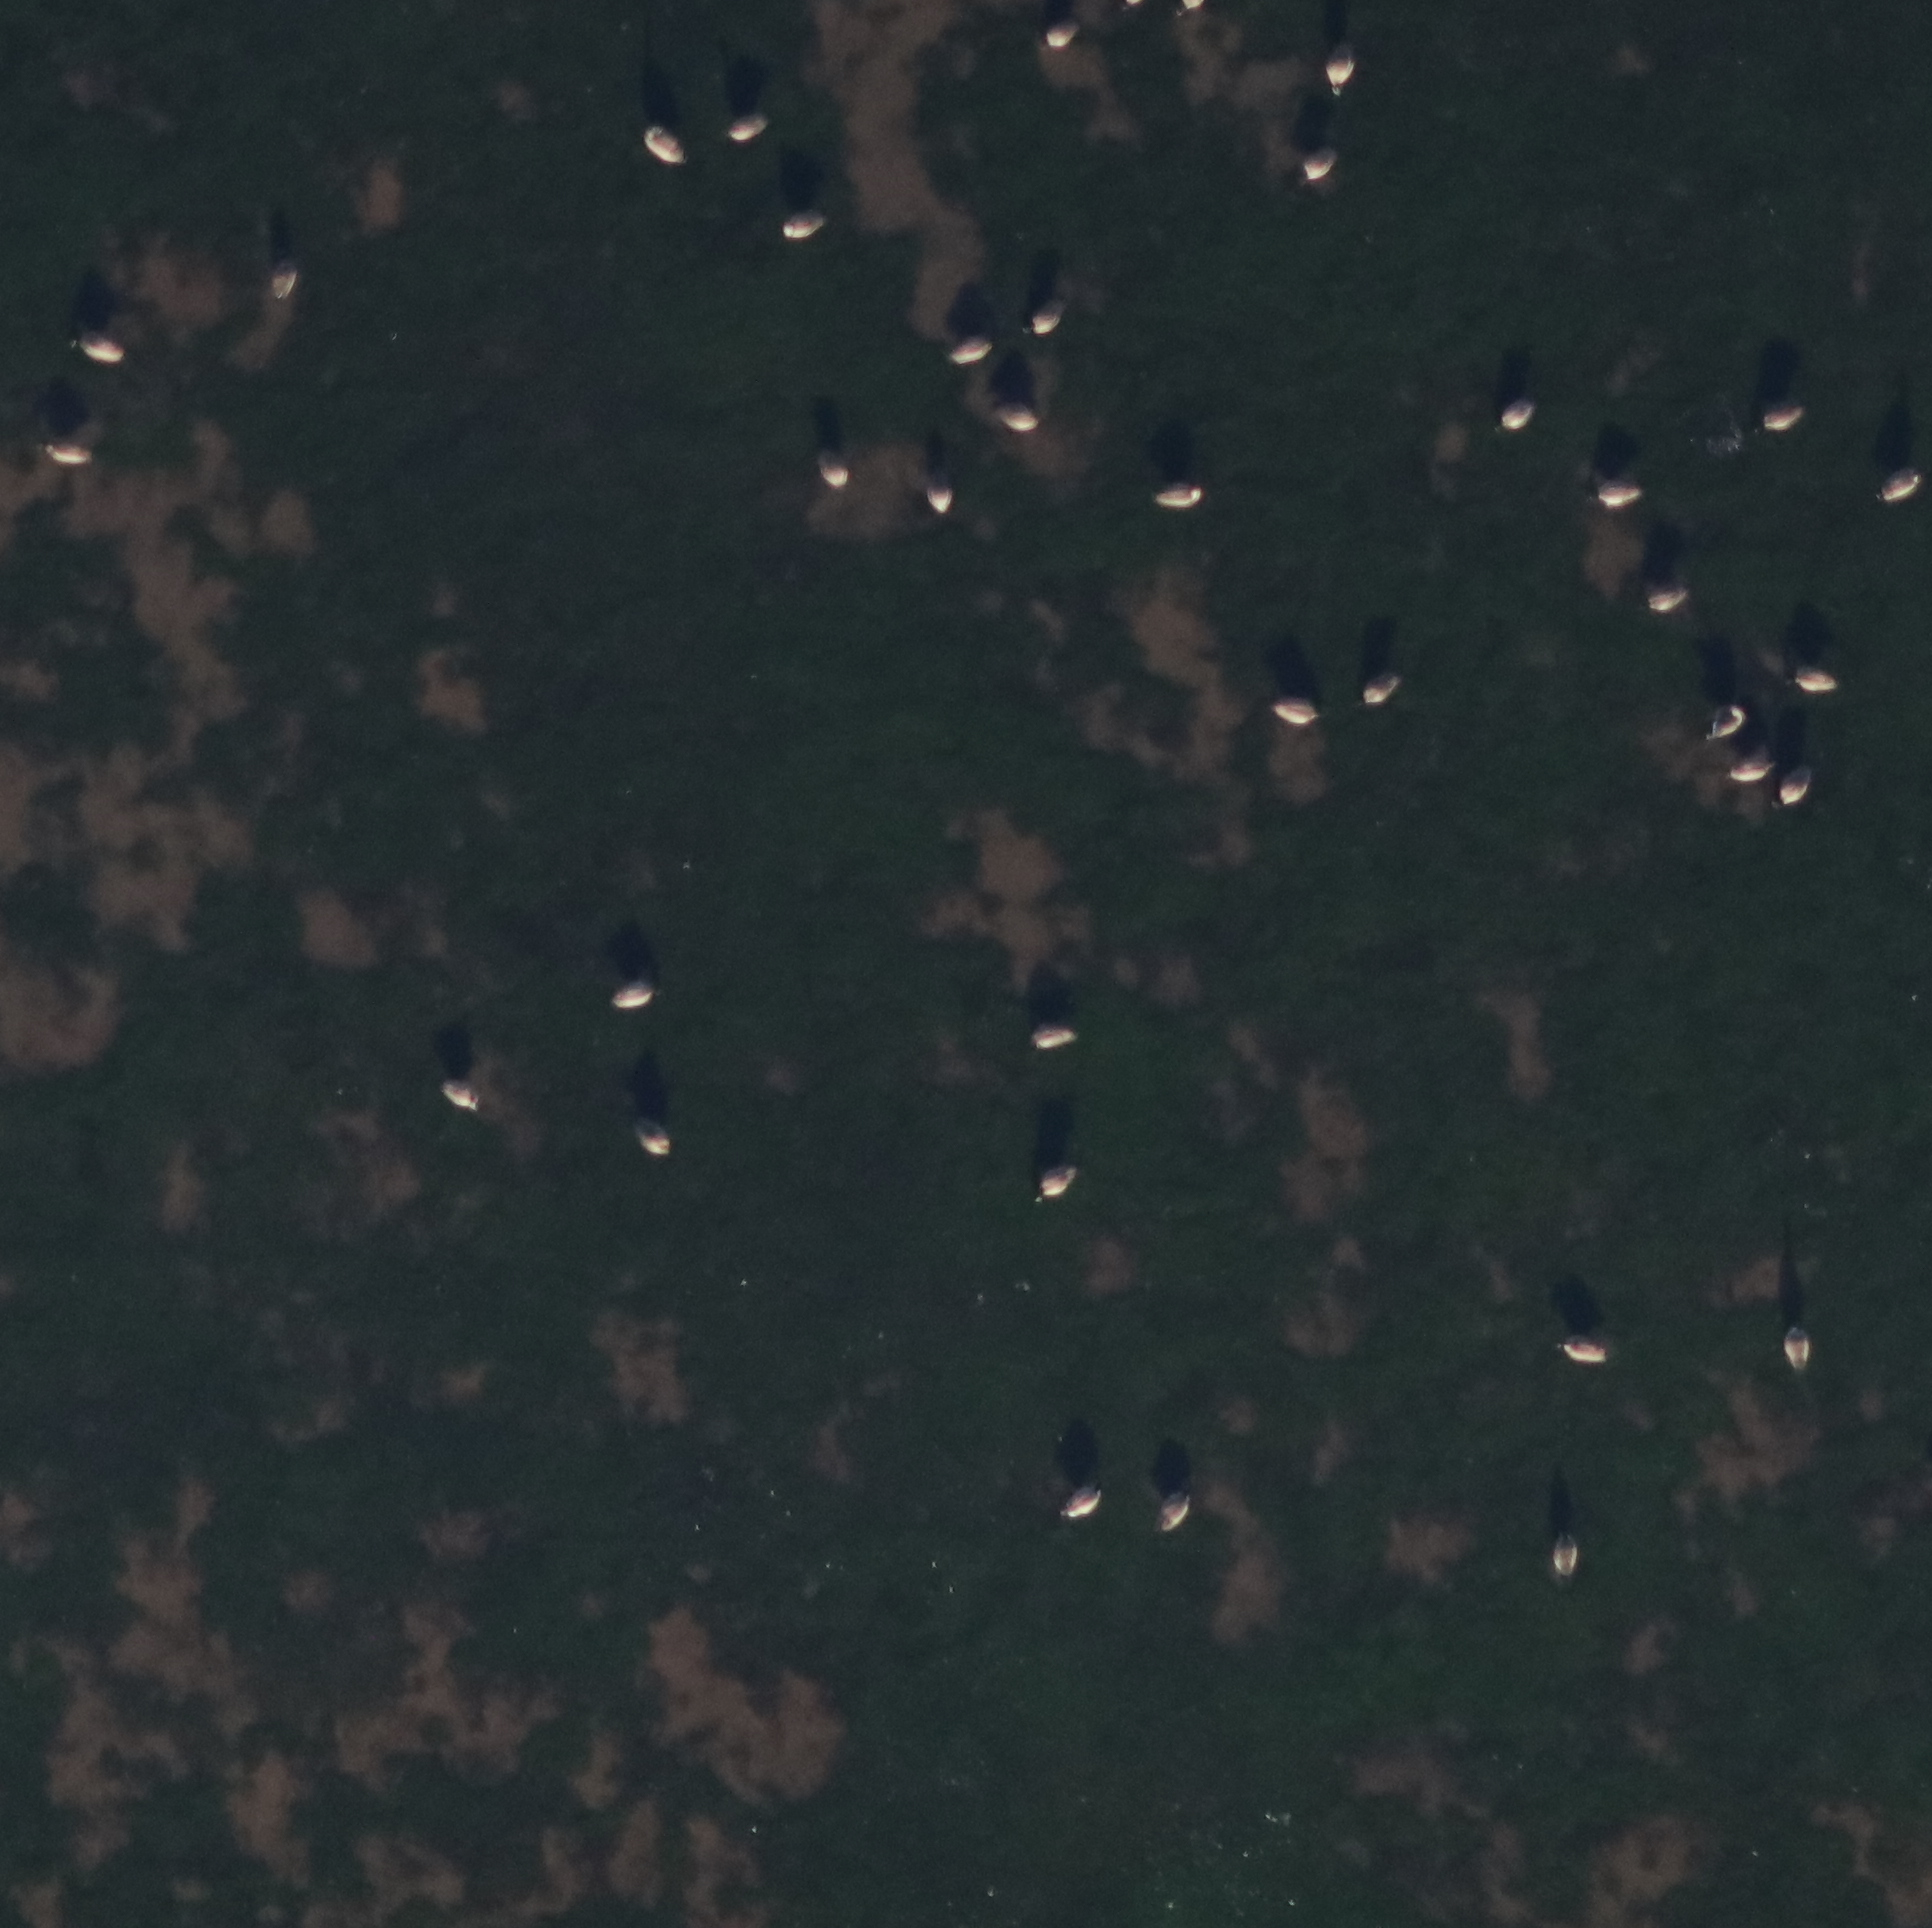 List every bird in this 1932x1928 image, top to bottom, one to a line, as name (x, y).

Canada goose (1061, 34)
Canada goose (1340, 68)
Canada goose (747, 126)
Canada goose (667, 144)
Canada goose (1318, 164)
Canada goose (804, 222)
Canada goose (282, 282)
Canada goose (1047, 320)
Canada goose (100, 348)
Canada goose (972, 350)
Canada goose (1018, 415)
Canada goose (1782, 416)
Canada goose (1526, 427)
Canada goose (70, 448)
Canada goose (834, 472)
Canada goose (1900, 484)
Canada goose (1616, 494)
Canada goose (1179, 495)
Canada goose (938, 505)
Canada goose (1665, 596)
Canada goose (1815, 679)
Canada goose (1381, 685)
Canada goose (1296, 710)
Canada goose (1727, 724)
Canada goose (1750, 769)
Canada goose (1792, 788)
Canada goose (632, 995)
Canada goose (1053, 1035)
Canada goose (464, 1091)
Canada goose (655, 1144)
Canada goose (1058, 1180)
Canada goose (1586, 1345)
Canada goose (1799, 1345)
Canada goose (1082, 1499)
Canada goose (1172, 1509)
Canada goose (1566, 1555)